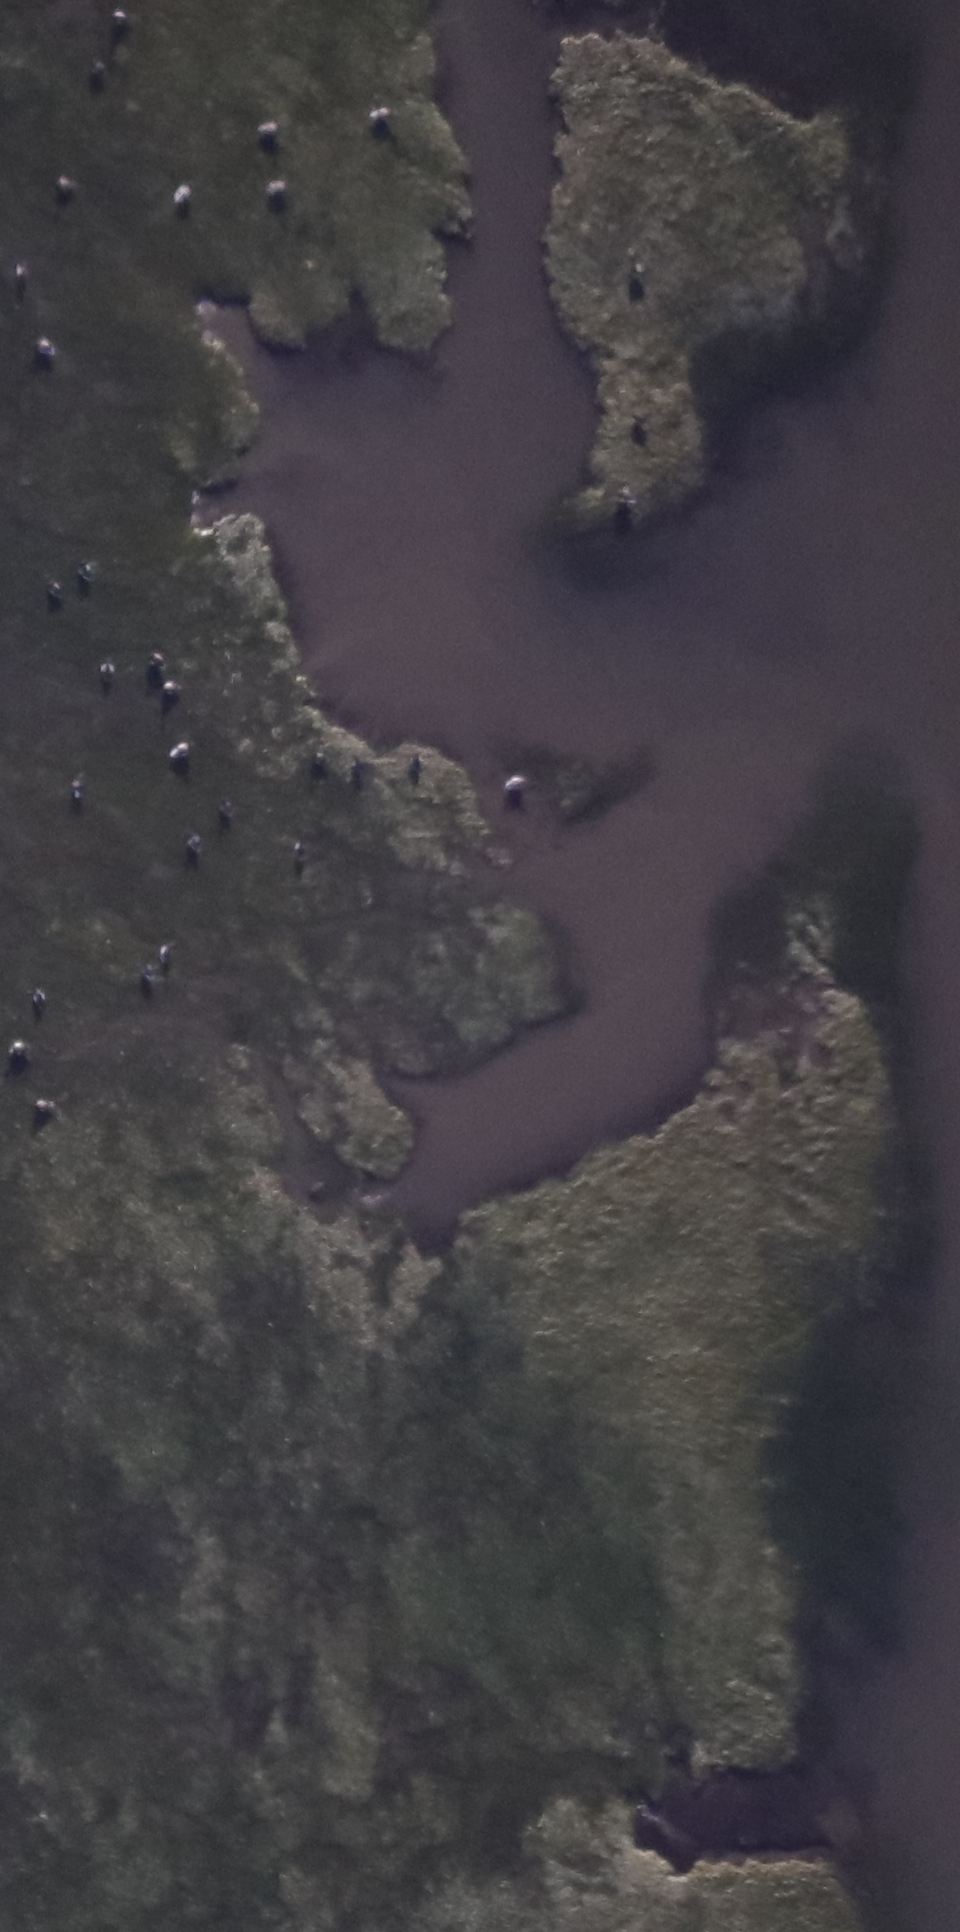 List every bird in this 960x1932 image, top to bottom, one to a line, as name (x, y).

brant (123, 14)
brant (103, 74)
brant (388, 112)
brant (263, 139)
brant (67, 189)
brant (176, 194)
brant (279, 197)
brant (21, 264)
brant (640, 287)
brant (55, 348)
brant (647, 428)
brant (625, 496)
brant (87, 576)
brant (56, 588)
brant (159, 664)
brant (109, 668)
brant (170, 695)
brant (183, 749)
brant (318, 758)
brant (417, 769)
brant (359, 773)
brant (79, 787)
brant (511, 794)
brant (231, 802)
brant (202, 846)
brant (304, 858)
brant (166, 947)
brant (159, 975)
brant (47, 1005)
brant (23, 1051)
brant (43, 1119)